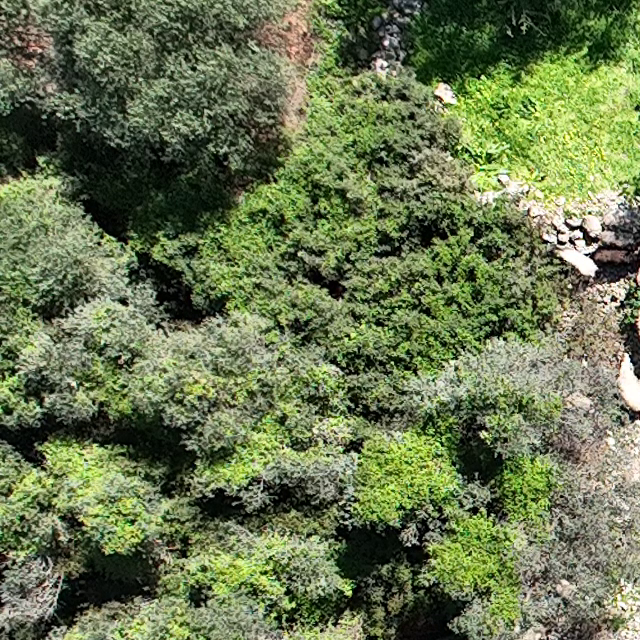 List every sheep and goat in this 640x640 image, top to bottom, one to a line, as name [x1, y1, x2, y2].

sheep [582, 216, 602, 238]
sheep [553, 250, 598, 278]
sheep [594, 250, 639, 263]
sheep [616, 352, 639, 410]
sheep [559, 580, 596, 604]
sheep [499, 628, 545, 639]